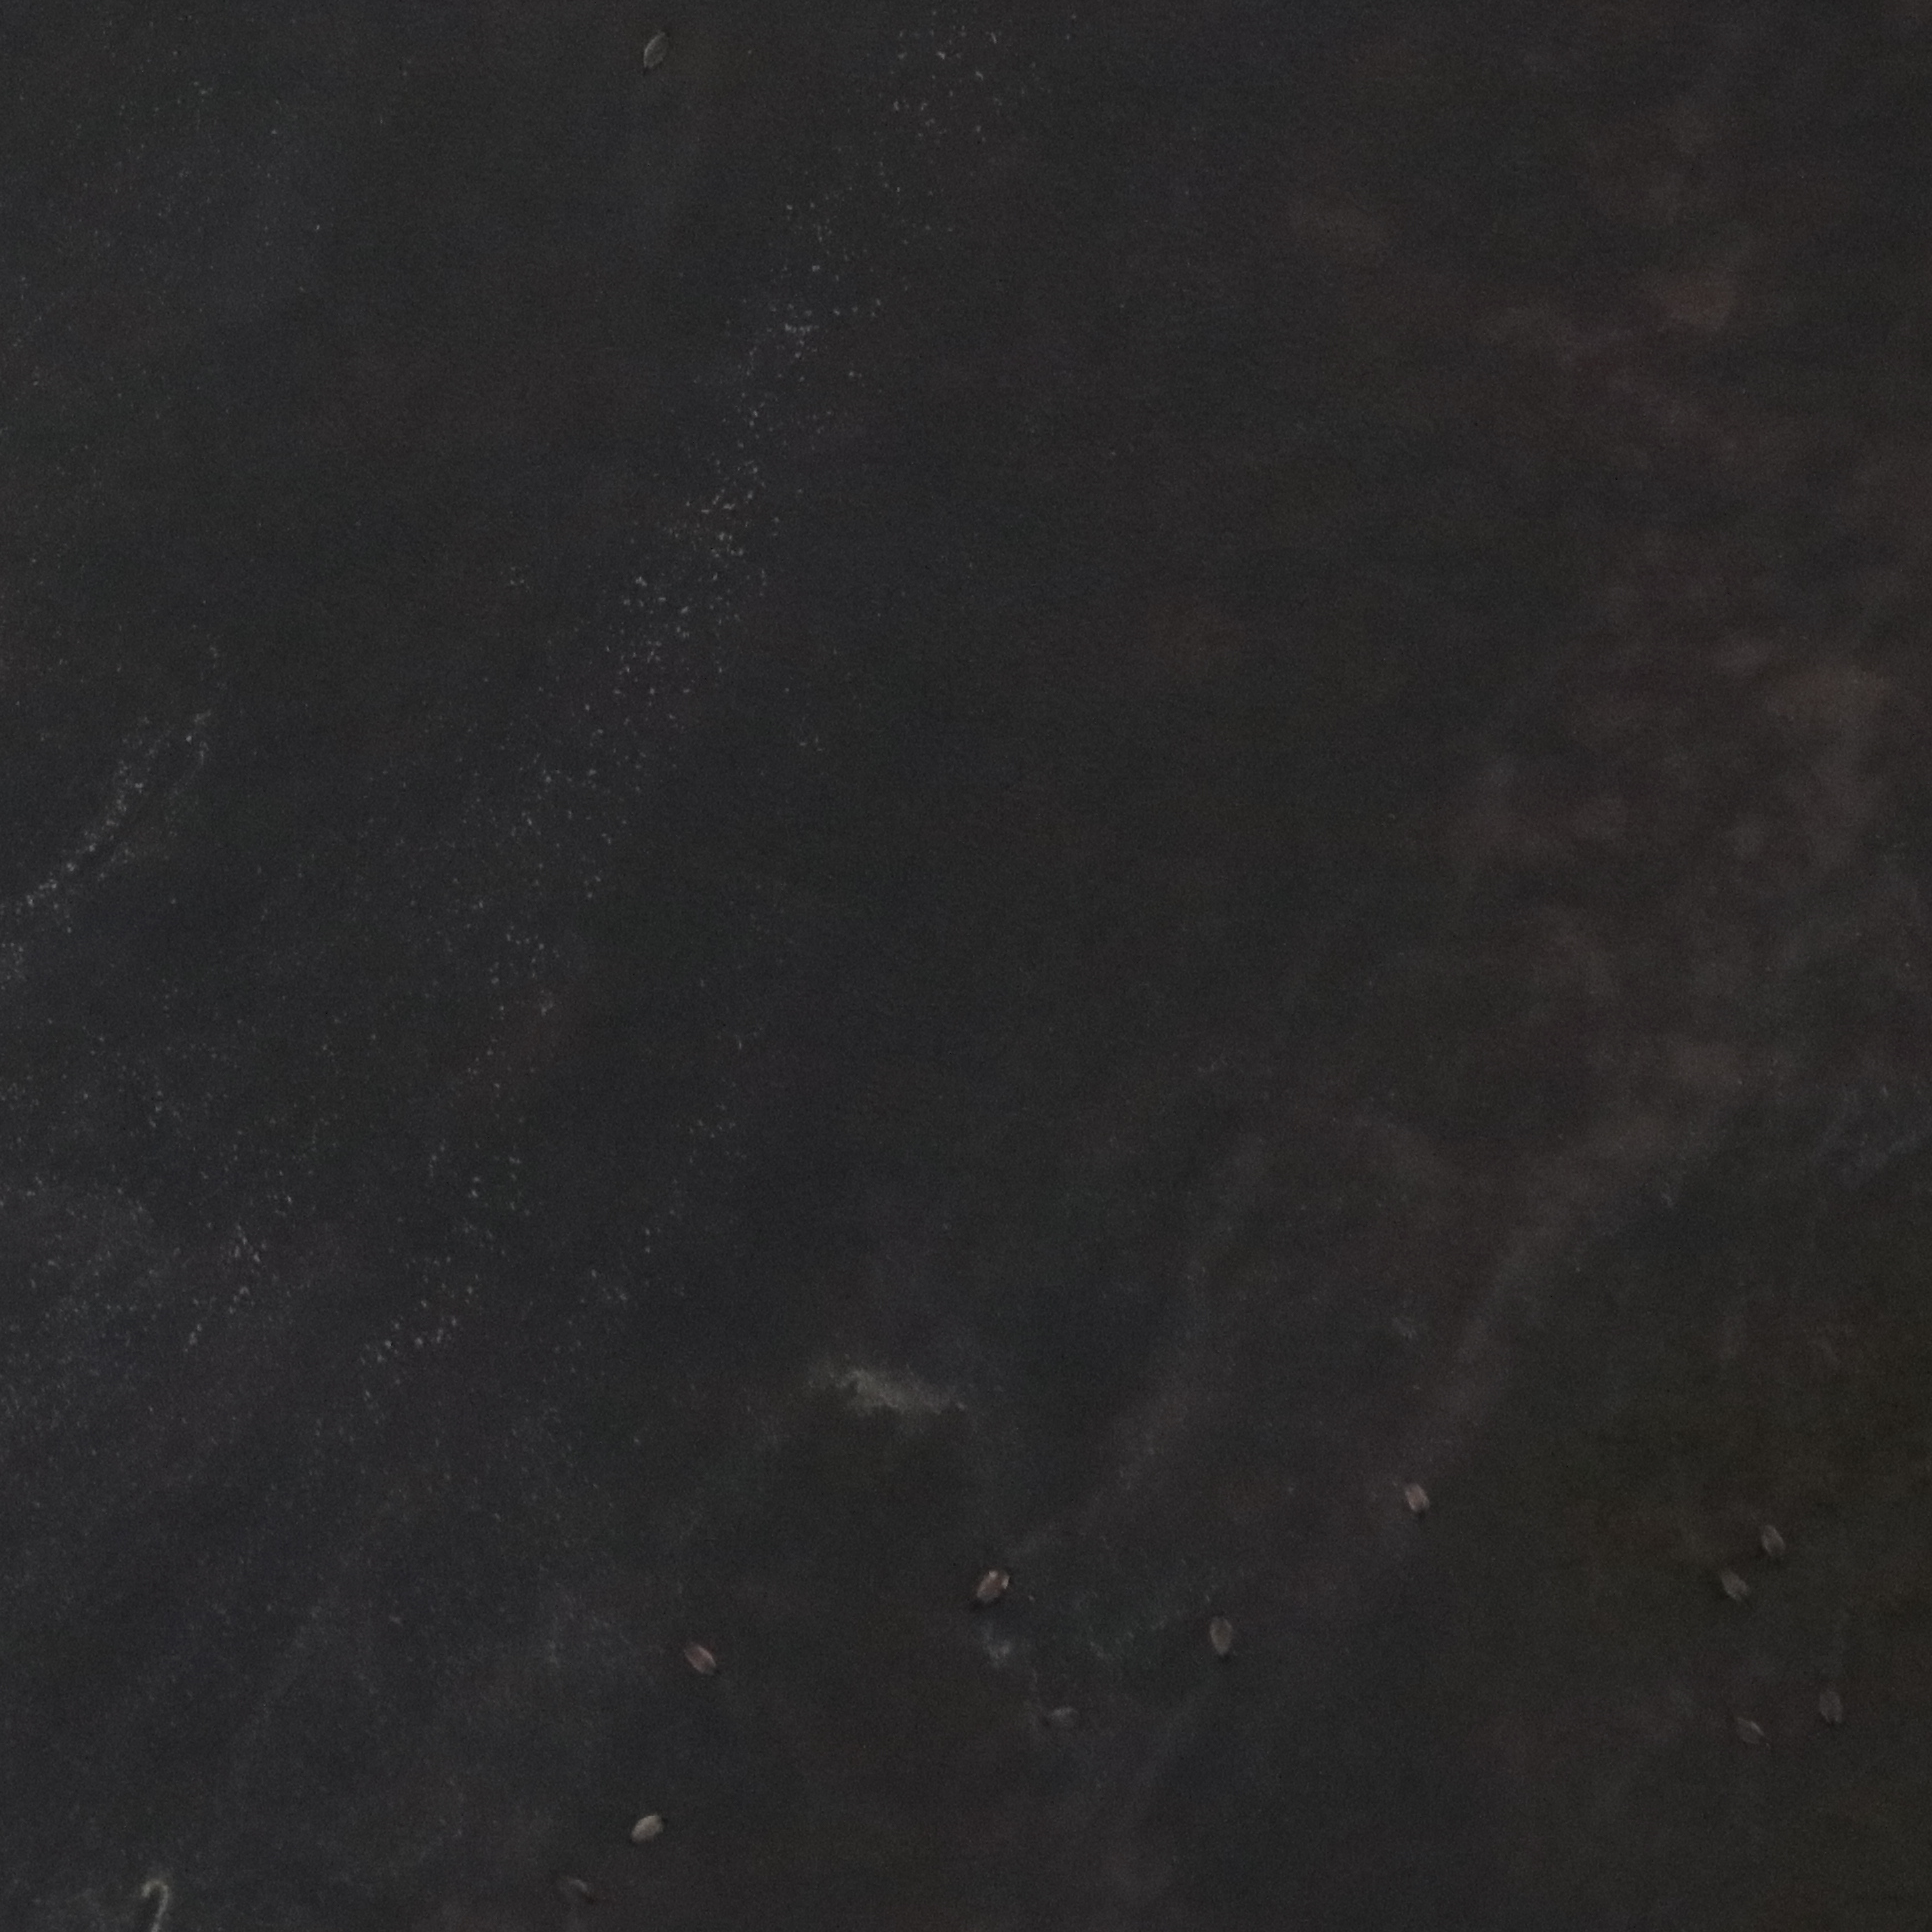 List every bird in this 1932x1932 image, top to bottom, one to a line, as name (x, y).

Canada goose (657, 50)
Canada goose (1418, 1498)
Canada goose (1775, 1545)
Canada goose (1735, 1585)
Canada goose (992, 1589)
Canada goose (1223, 1635)
Canada goose (701, 1658)
Canada goose (1832, 1710)
Canada goose (1061, 1717)
Canada goose (1751, 1731)
Canada goose (648, 1828)
Canada goose (575, 1890)